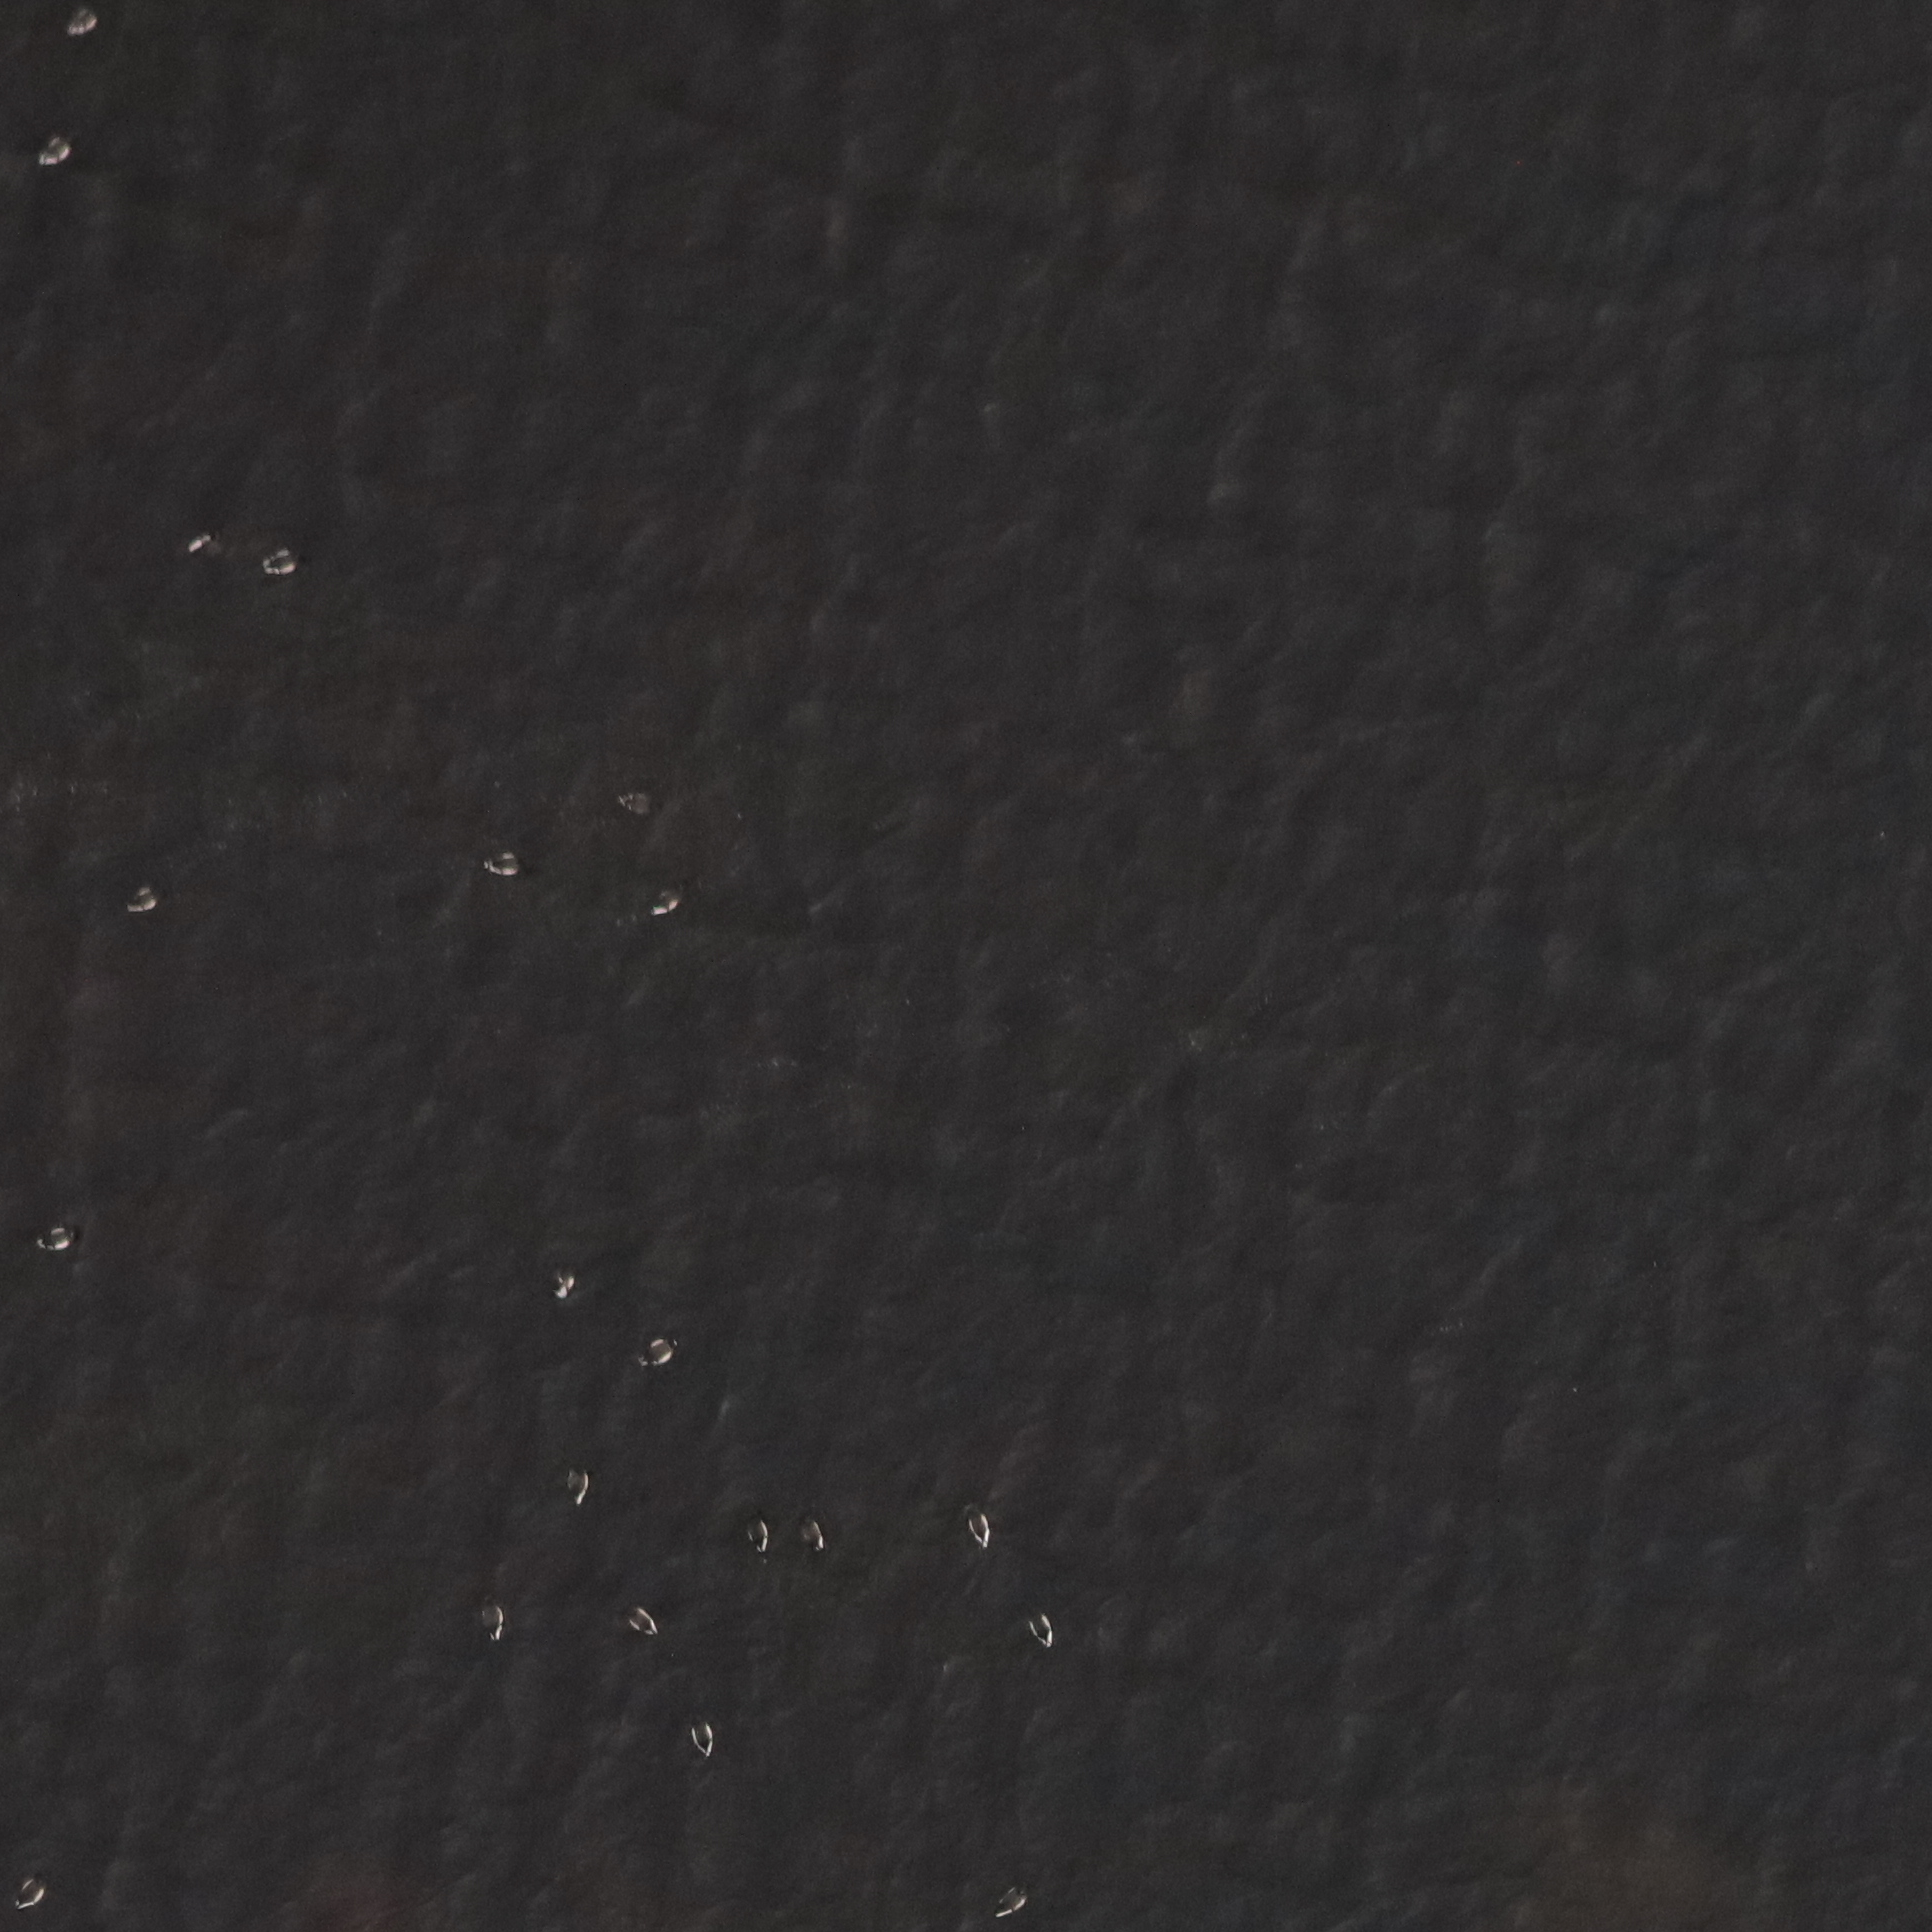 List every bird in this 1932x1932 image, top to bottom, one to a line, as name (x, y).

brant (82, 14)
brant (55, 150)
brant (204, 545)
brant (282, 562)
brant (639, 801)
brant (506, 866)
brant (144, 900)
brant (667, 902)
brant (57, 1237)
brant (564, 1285)
brant (660, 1352)
brant (580, 1485)
brant (978, 1525)
brant (814, 1532)
brant (759, 1533)
brant (493, 1618)
brant (641, 1620)
brant (1039, 1629)
brant (702, 1736)
brant (30, 1892)
brant (1011, 1901)